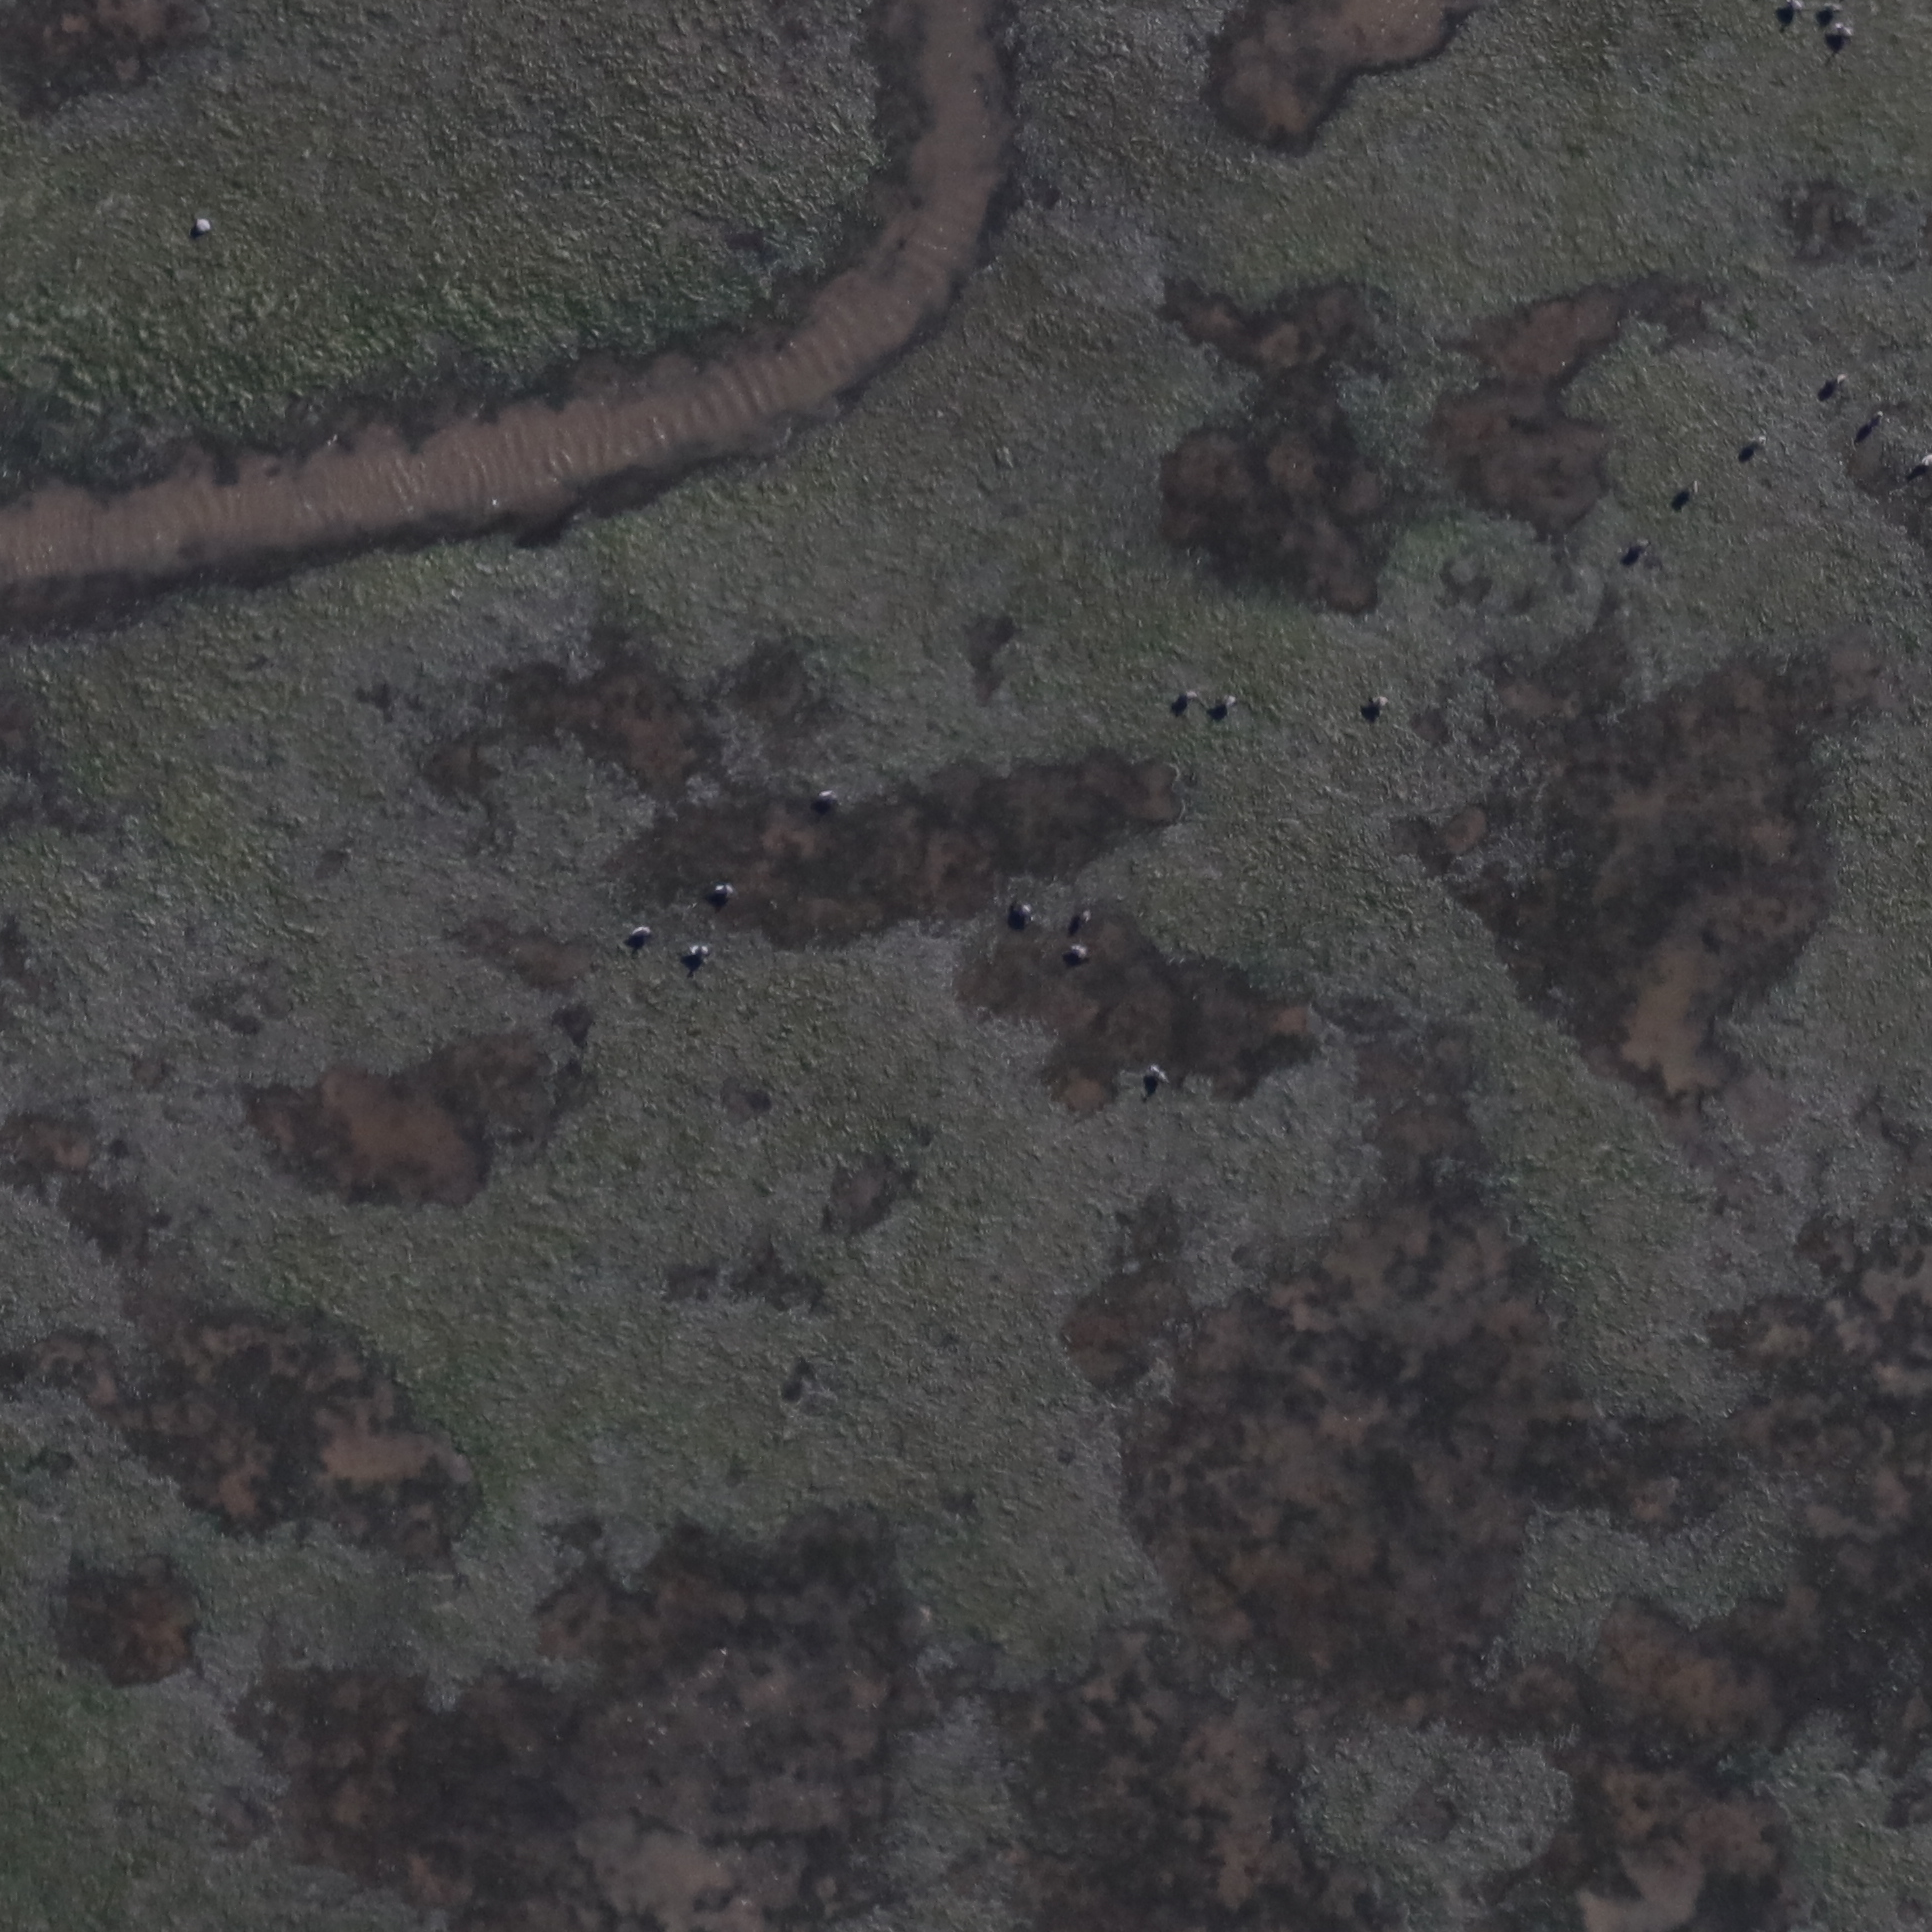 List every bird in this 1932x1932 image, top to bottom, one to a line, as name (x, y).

Canada goose (1796, 2)
Canada goose (1835, 9)
Canada goose (1844, 30)
Canada goose (1836, 383)
Canada goose (1877, 418)
Canada goose (1760, 442)
Canada goose (1931, 460)
Canada goose (1693, 489)
Canada goose (1643, 545)
Canada goose (1189, 697)
Canada goose (1377, 699)
Canada goose (1230, 701)
brant (833, 799)
brant (722, 891)
brant (1023, 912)
brant (1083, 917)
brant (637, 933)
brant (700, 948)
brant (1083, 950)
brant (1158, 1075)